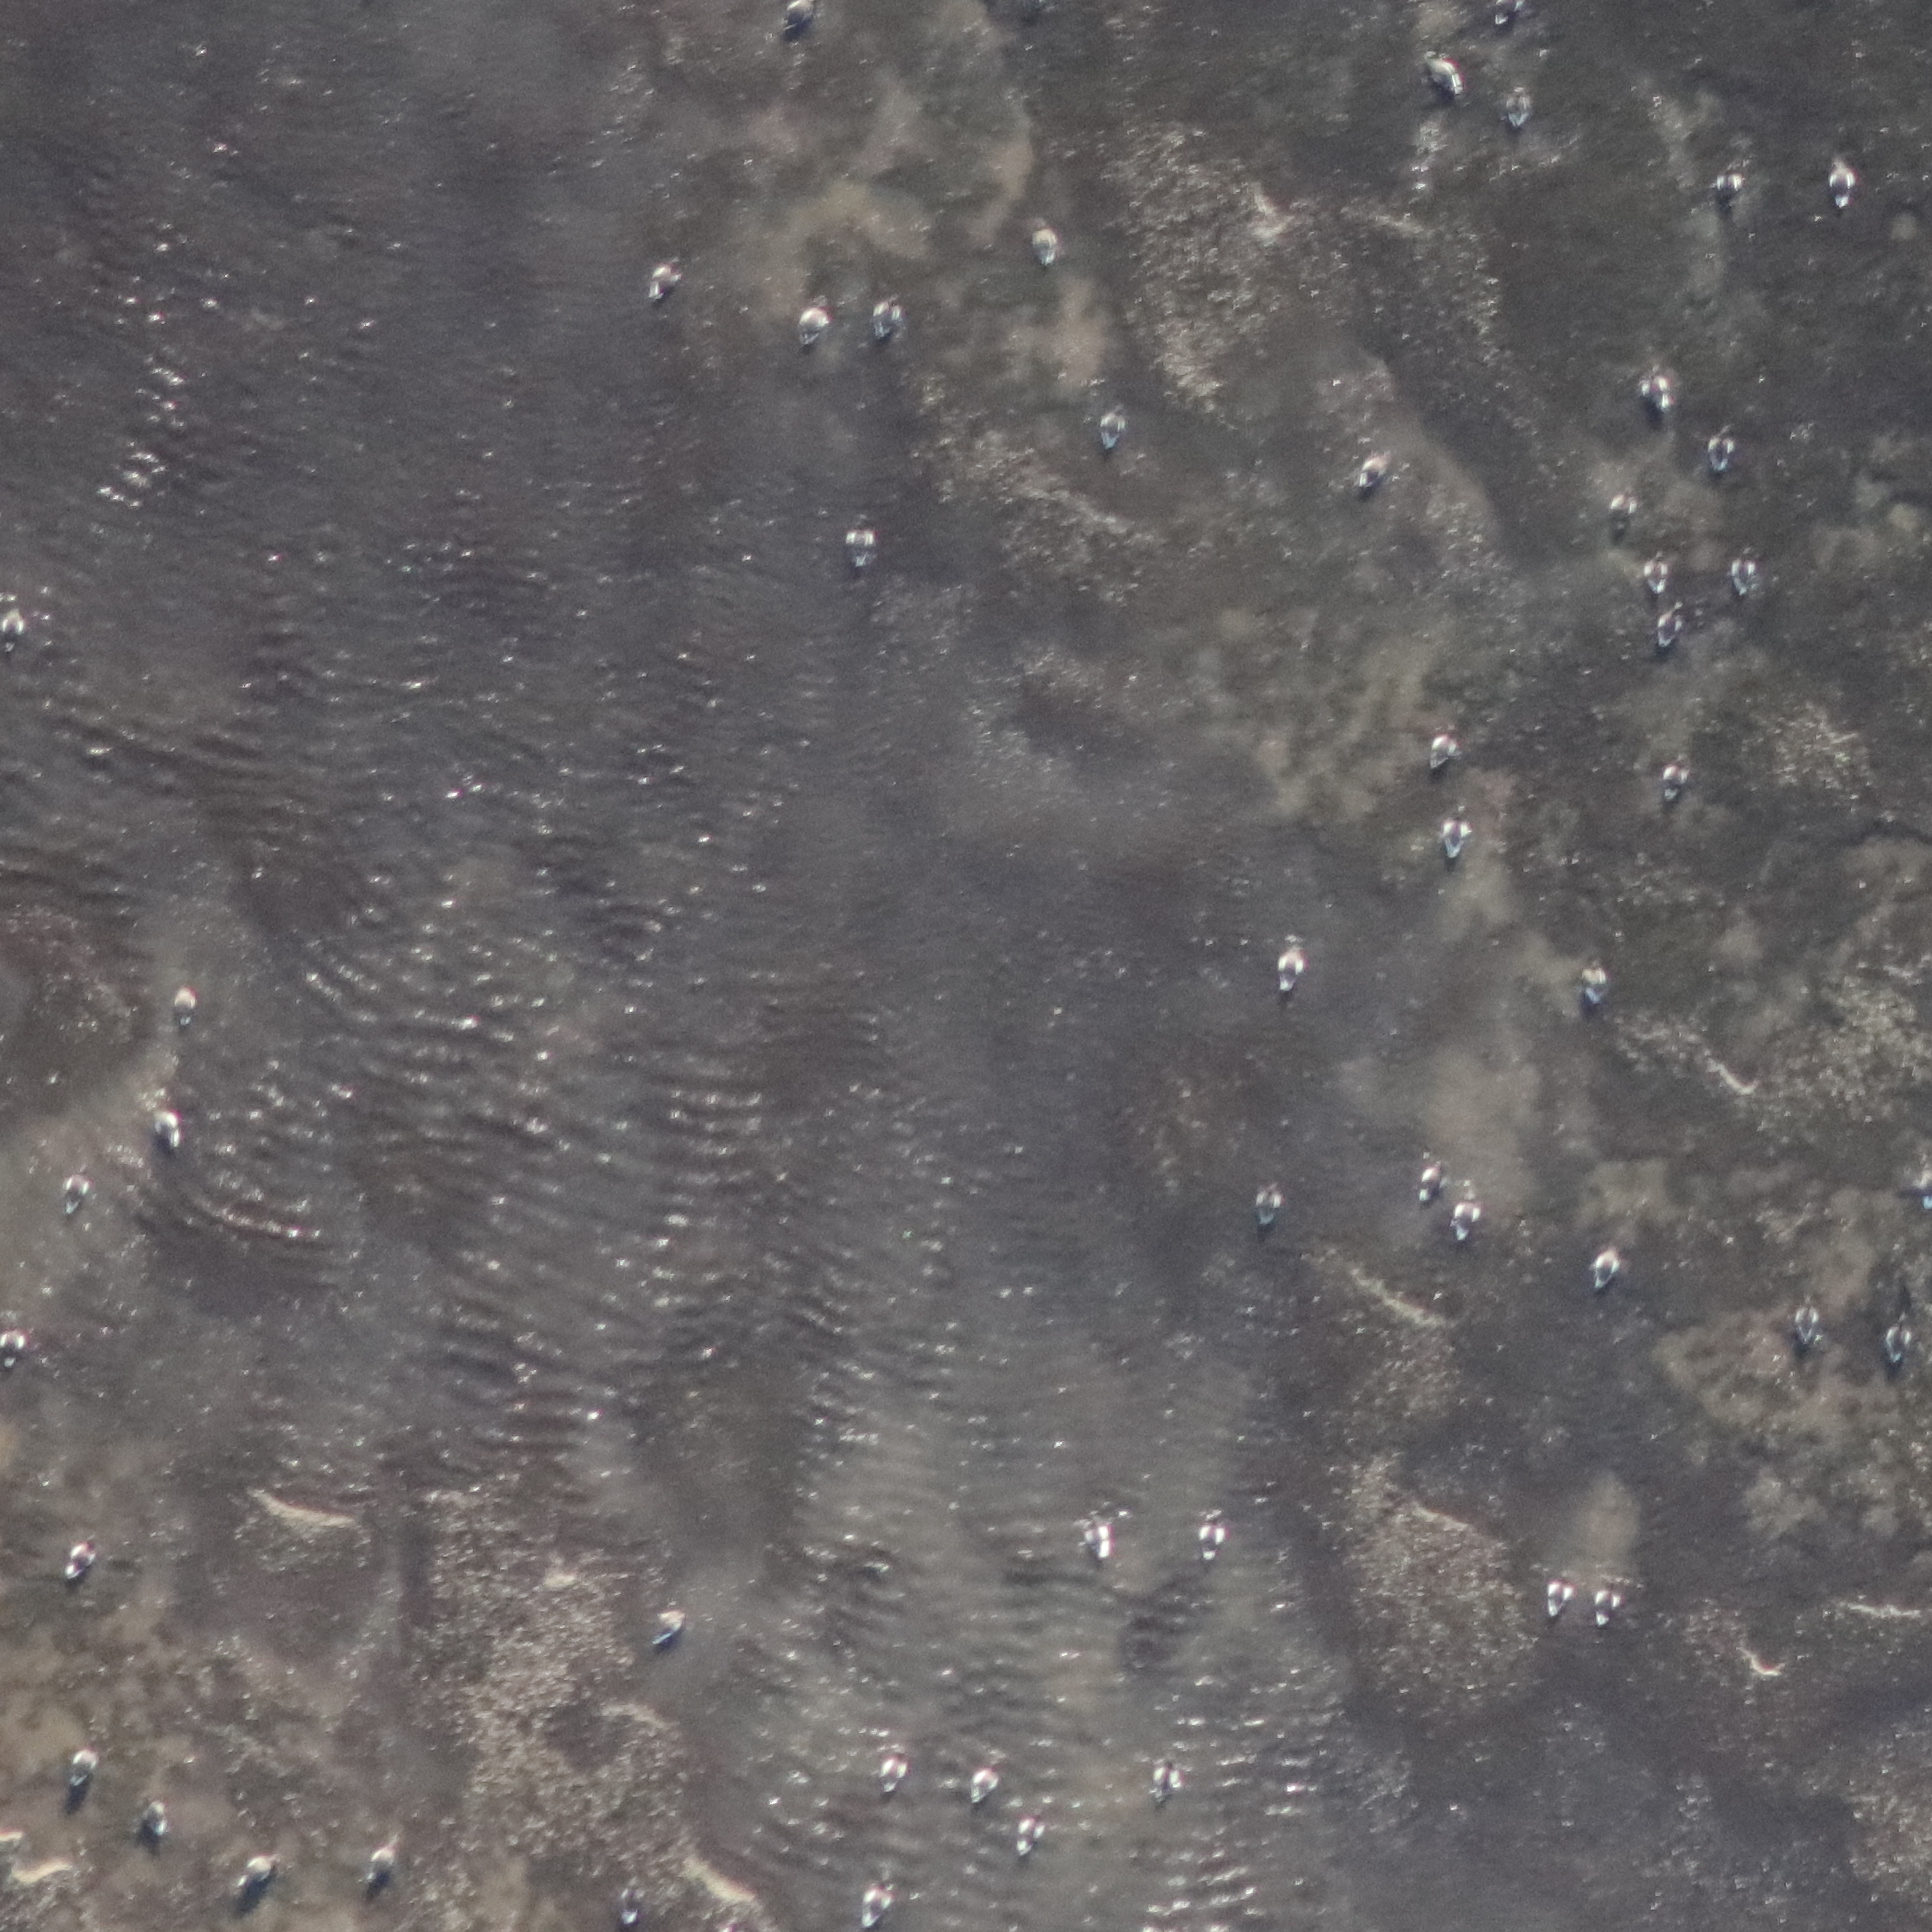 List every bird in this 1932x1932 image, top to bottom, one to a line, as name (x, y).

brant (1509, 4)
brant (798, 14)
brant (1439, 64)
brant (1522, 108)
brant (1730, 178)
brant (1837, 188)
brant (1045, 246)
brant (666, 280)
brant (888, 316)
brant (815, 321)
brant (1657, 389)
brant (1105, 426)
brant (1719, 450)
brant (1379, 468)
brant (1611, 509)
brant (863, 541)
brant (1654, 573)
brant (1743, 575)
brant (14, 628)
brant (1669, 628)
brant (1443, 750)
brant (1677, 778)
brant (1454, 834)
brant (1298, 967)
brant (1597, 988)
brant (187, 1000)
brant (167, 1119)
brant (1431, 1177)
brant (1929, 1186)
brant (72, 1194)
brant (1262, 1207)
brant (1464, 1213)
brant (1607, 1267)
brant (1807, 1320)
brant (1897, 1339)
brant (9, 1352)
brant (1097, 1533)
brant (1212, 1534)
brant (80, 1559)
brant (1552, 1598)
brant (1604, 1608)
brant (670, 1628)
brant (84, 1768)
brant (895, 1769)
brant (1163, 1777)
brant (987, 1782)
brant (150, 1815)
brant (1032, 1830)
brant (385, 1863)
brant (252, 1868)
brant (631, 1904)
brant (878, 1906)